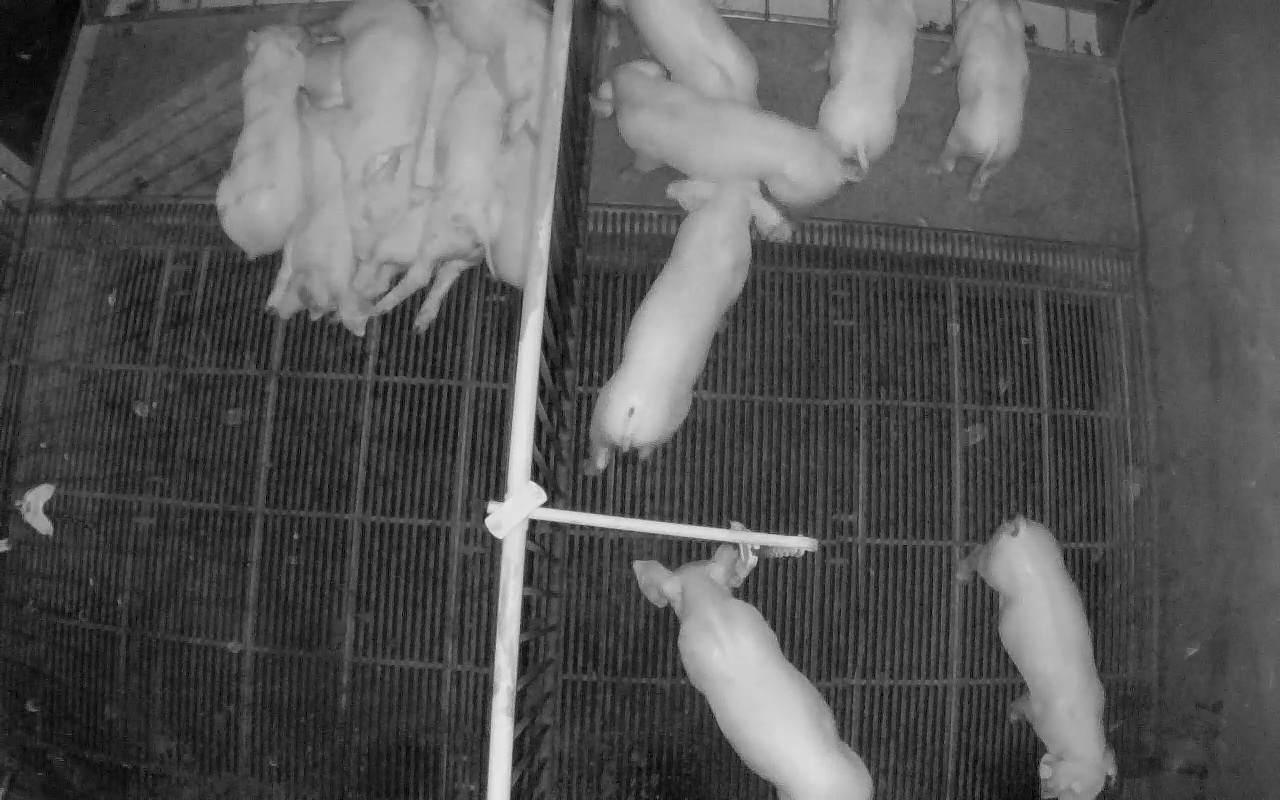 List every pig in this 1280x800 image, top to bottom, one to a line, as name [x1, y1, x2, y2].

pig [296, 0, 438, 262]
pig [436, 0, 553, 151]
pig [808, 0, 914, 171]
pig [927, 0, 1029, 207]
pig [600, 1, 763, 109]
pig [330, 5, 468, 325]
pig [214, 23, 308, 260]
pig [370, 39, 511, 331]
pig [266, 40, 373, 337]
pig [586, 59, 861, 216]
pig [492, 130, 535, 289]
pig [579, 179, 793, 478]
pig [954, 515, 1116, 799]
pig [633, 541, 874, 799]